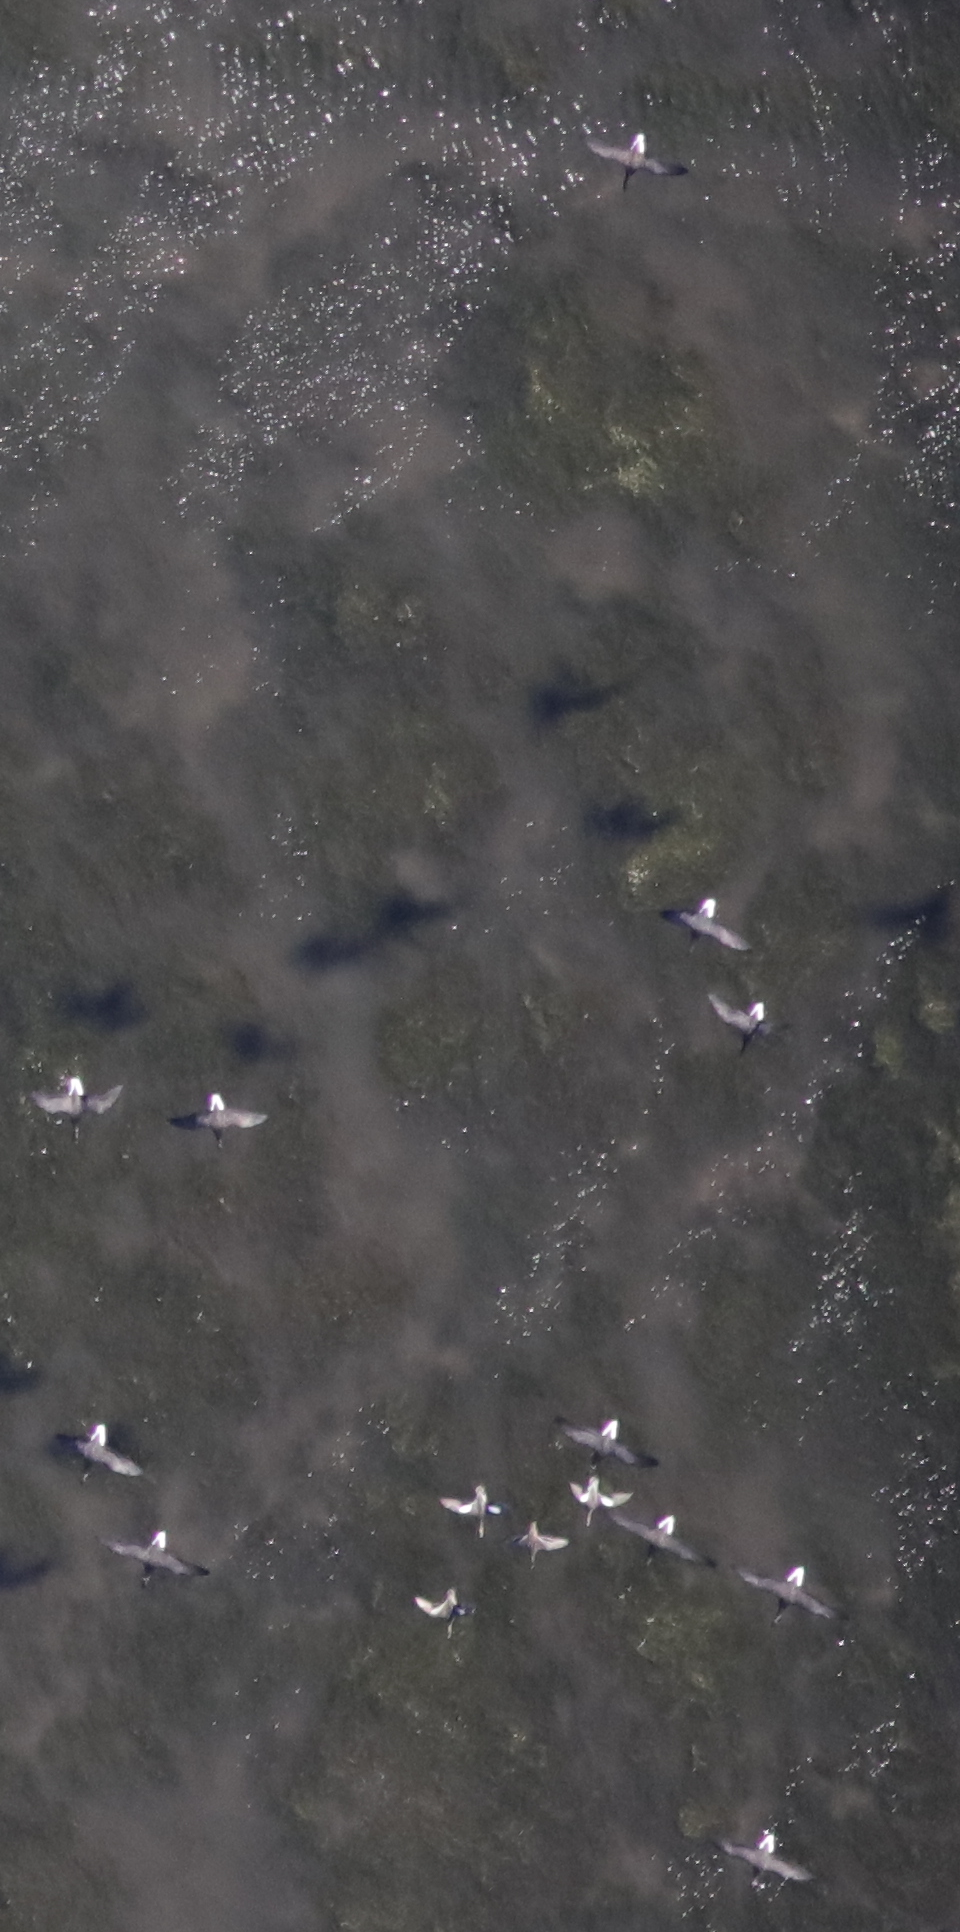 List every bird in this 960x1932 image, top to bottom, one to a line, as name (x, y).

brant (633, 158)
brant (717, 933)
brant (740, 1016)
brant (86, 1103)
brant (219, 1118)
brant (599, 1442)
brant (100, 1446)
other bird (595, 1501)
other bird (479, 1503)
other bird (540, 1540)
brant (663, 1543)
brant (155, 1556)
brant (789, 1596)
other bird (450, 1612)
brant (767, 1859)